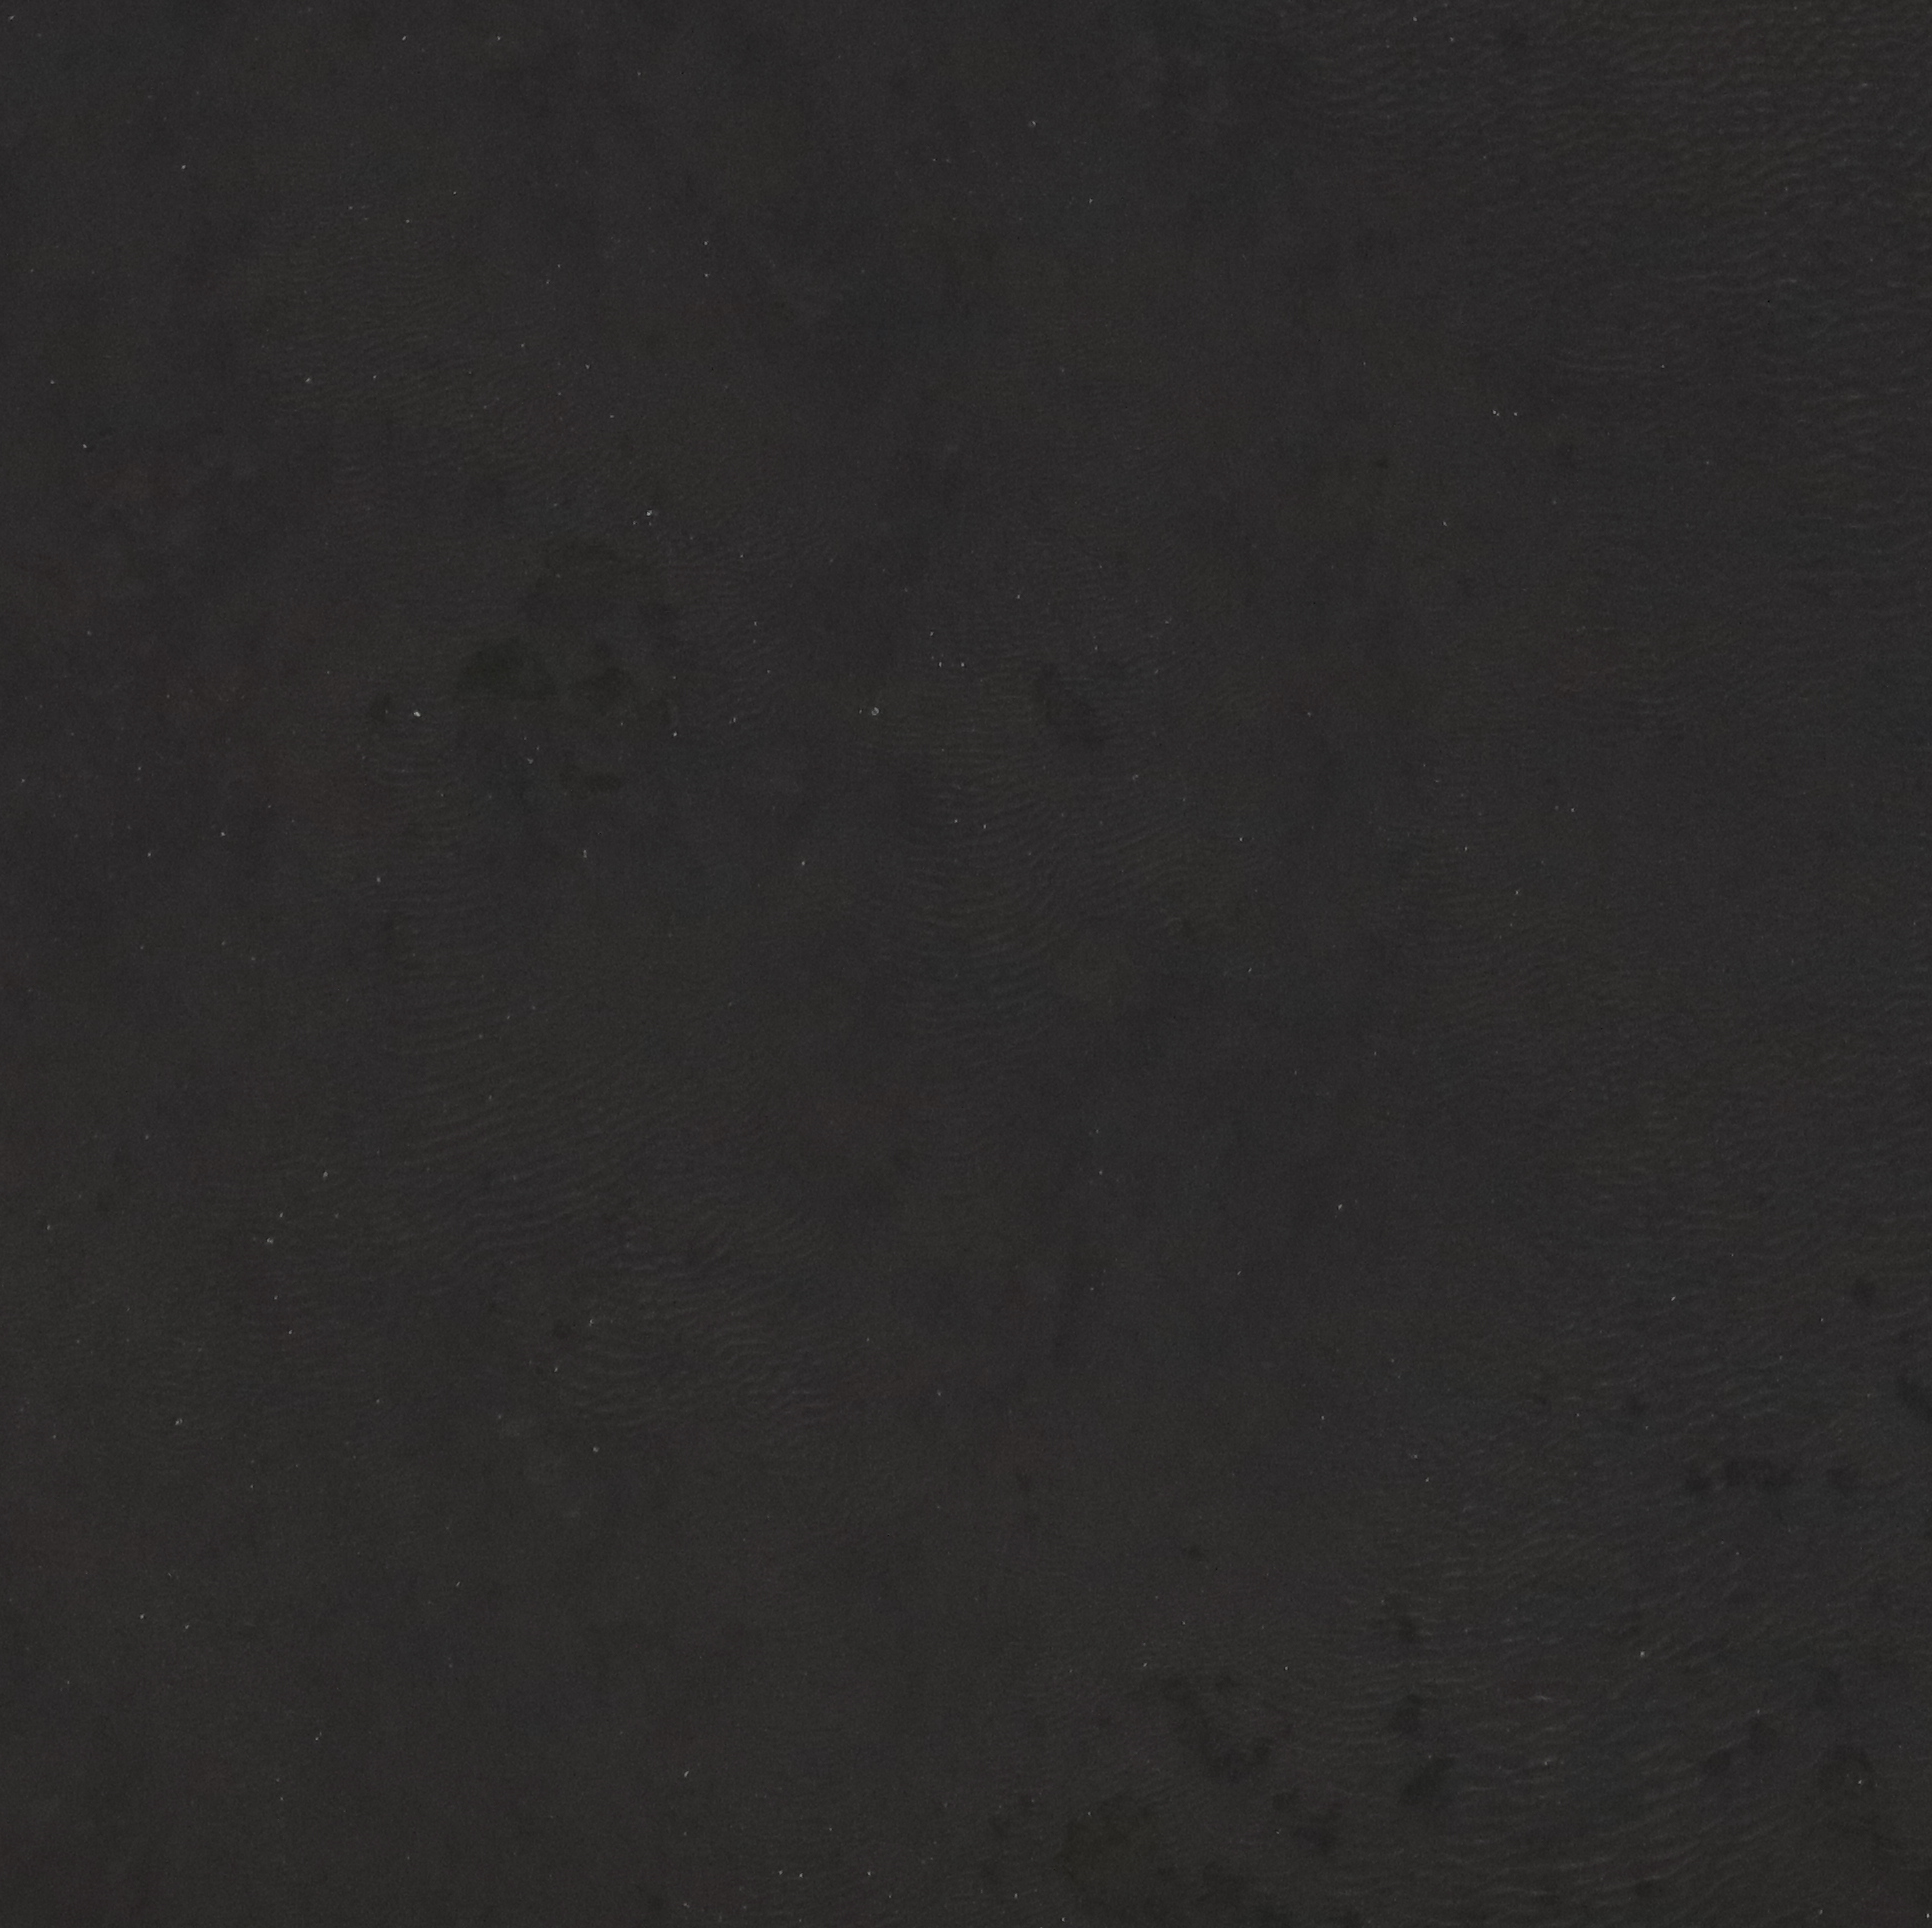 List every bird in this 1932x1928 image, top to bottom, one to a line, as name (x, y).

None